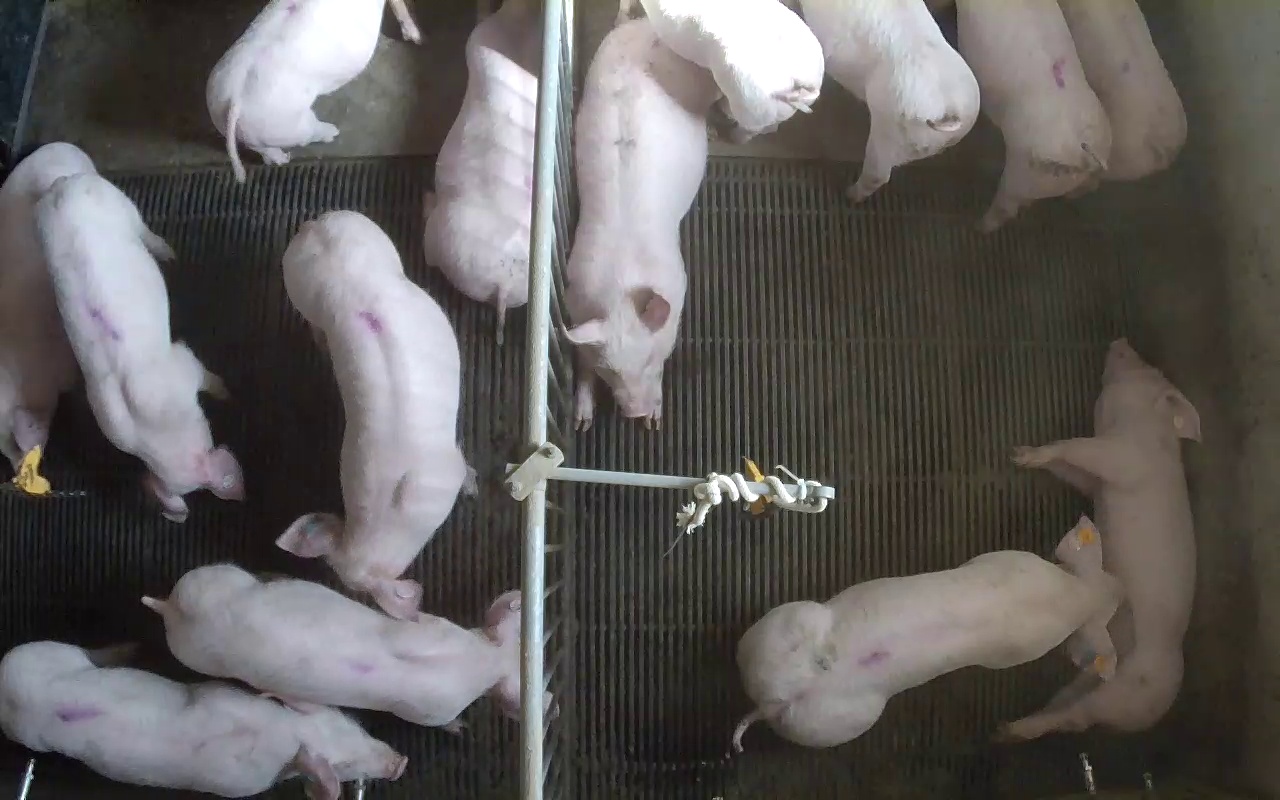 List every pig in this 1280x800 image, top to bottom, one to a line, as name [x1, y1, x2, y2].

pig [210, 0, 424, 185]
pig [618, 0, 823, 142]
pig [799, 0, 982, 206]
pig [958, 0, 1110, 234]
pig [423, 1, 541, 347]
pig [1060, 2, 1190, 200]
pig [564, 19, 720, 434]
pig [0, 142, 99, 472]
pig [38, 174, 245, 527]
pig [279, 210, 480, 624]
pig [997, 335, 1203, 745]
pig [730, 517, 1126, 755]
pig [144, 565, 558, 734]
pig [1, 640, 408, 798]